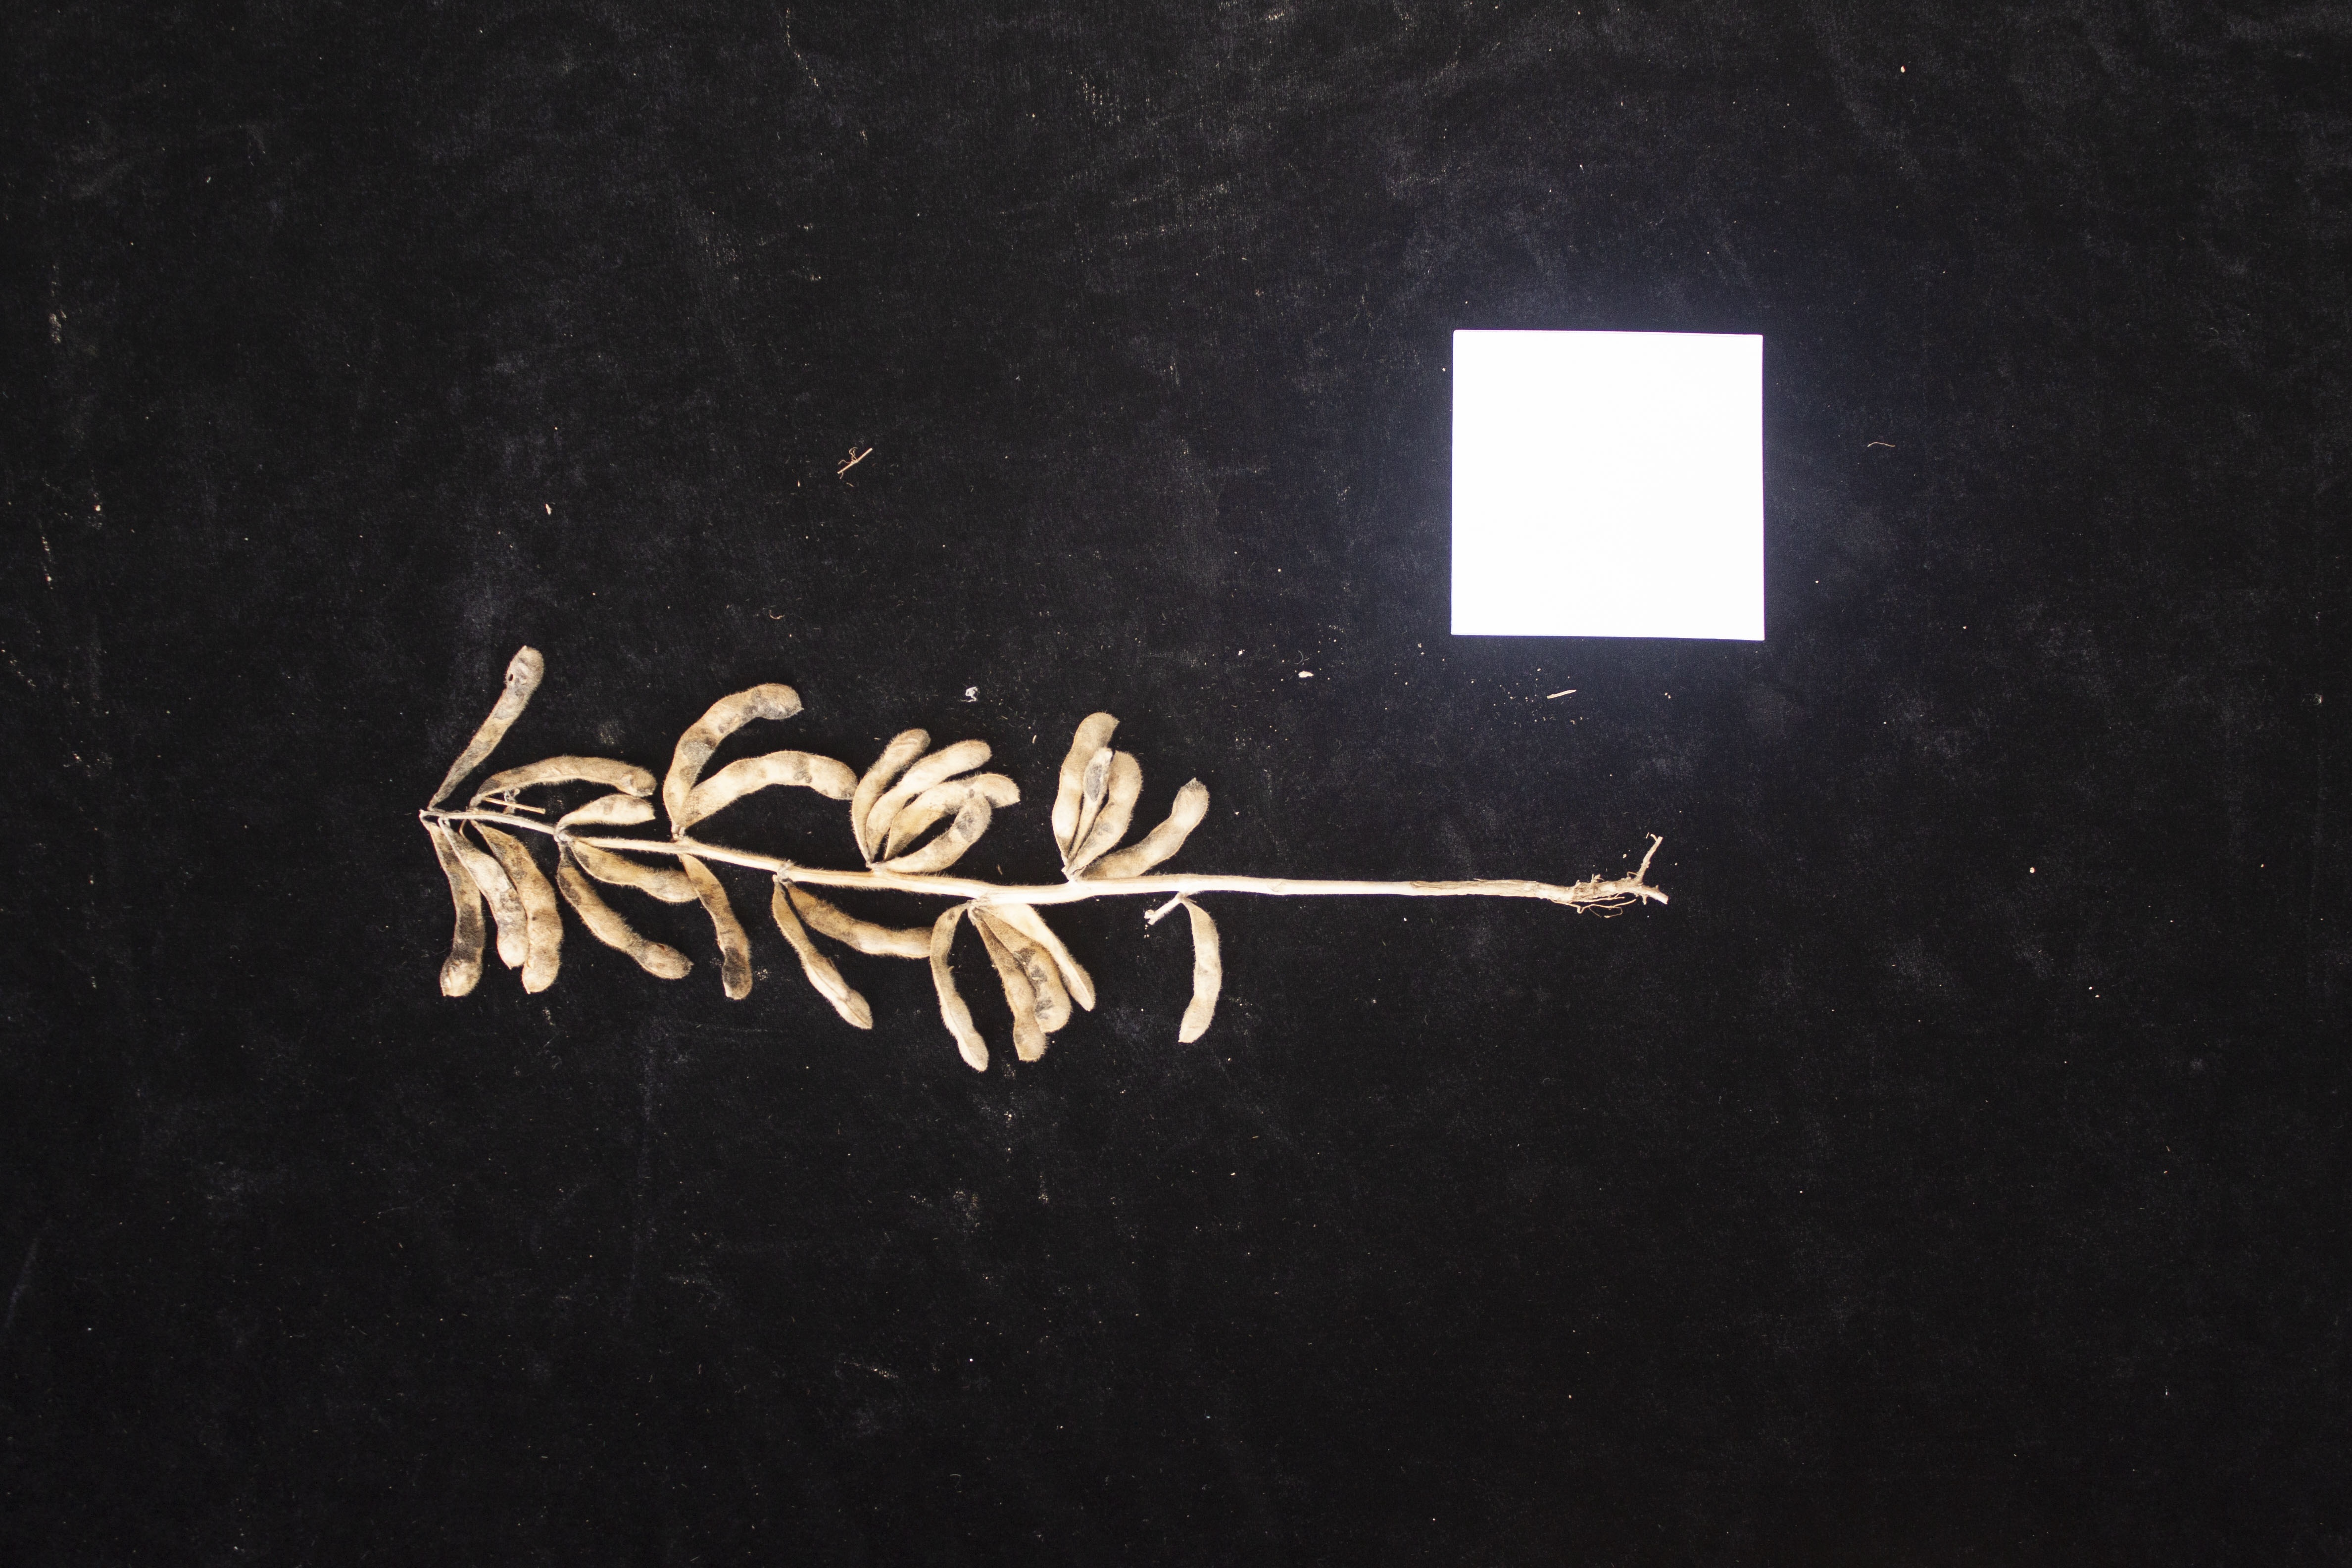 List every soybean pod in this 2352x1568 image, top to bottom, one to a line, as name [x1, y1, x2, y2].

soybean pod [432, 647, 544, 808]
soybean pod [662, 684, 802, 829]
soybean pod [1052, 712, 1118, 863]
soybean pod [850, 729, 932, 863]
soybean pod [865, 741, 991, 861]
soybean pod [677, 751, 855, 835]
soybean pod [1069, 754, 1145, 876]
soybean pod [470, 758, 655, 805]
soybean pod [884, 774, 1021, 860]
soybean pod [1078, 780, 1208, 882]
soybean pod [871, 793, 991, 875]
soybean pod [556, 795, 656, 833]
soybean pod [422, 821, 485, 998]
soybean pod [474, 822, 563, 995]
soybean pod [443, 824, 530, 970]
soybean pod [570, 835, 699, 903]
soybean pod [558, 843, 692, 980]
soybean pod [677, 855, 753, 1002]
soybean pod [773, 882, 872, 1030]
soybean pod [790, 889, 931, 958]
soybean pod [1179, 899, 1223, 1044]
soybean pod [980, 903, 1096, 1013]
soybean pod [931, 907, 988, 1072]
soybean pod [974, 911, 1045, 1062]
soybean pod [979, 913, 1072, 1035]